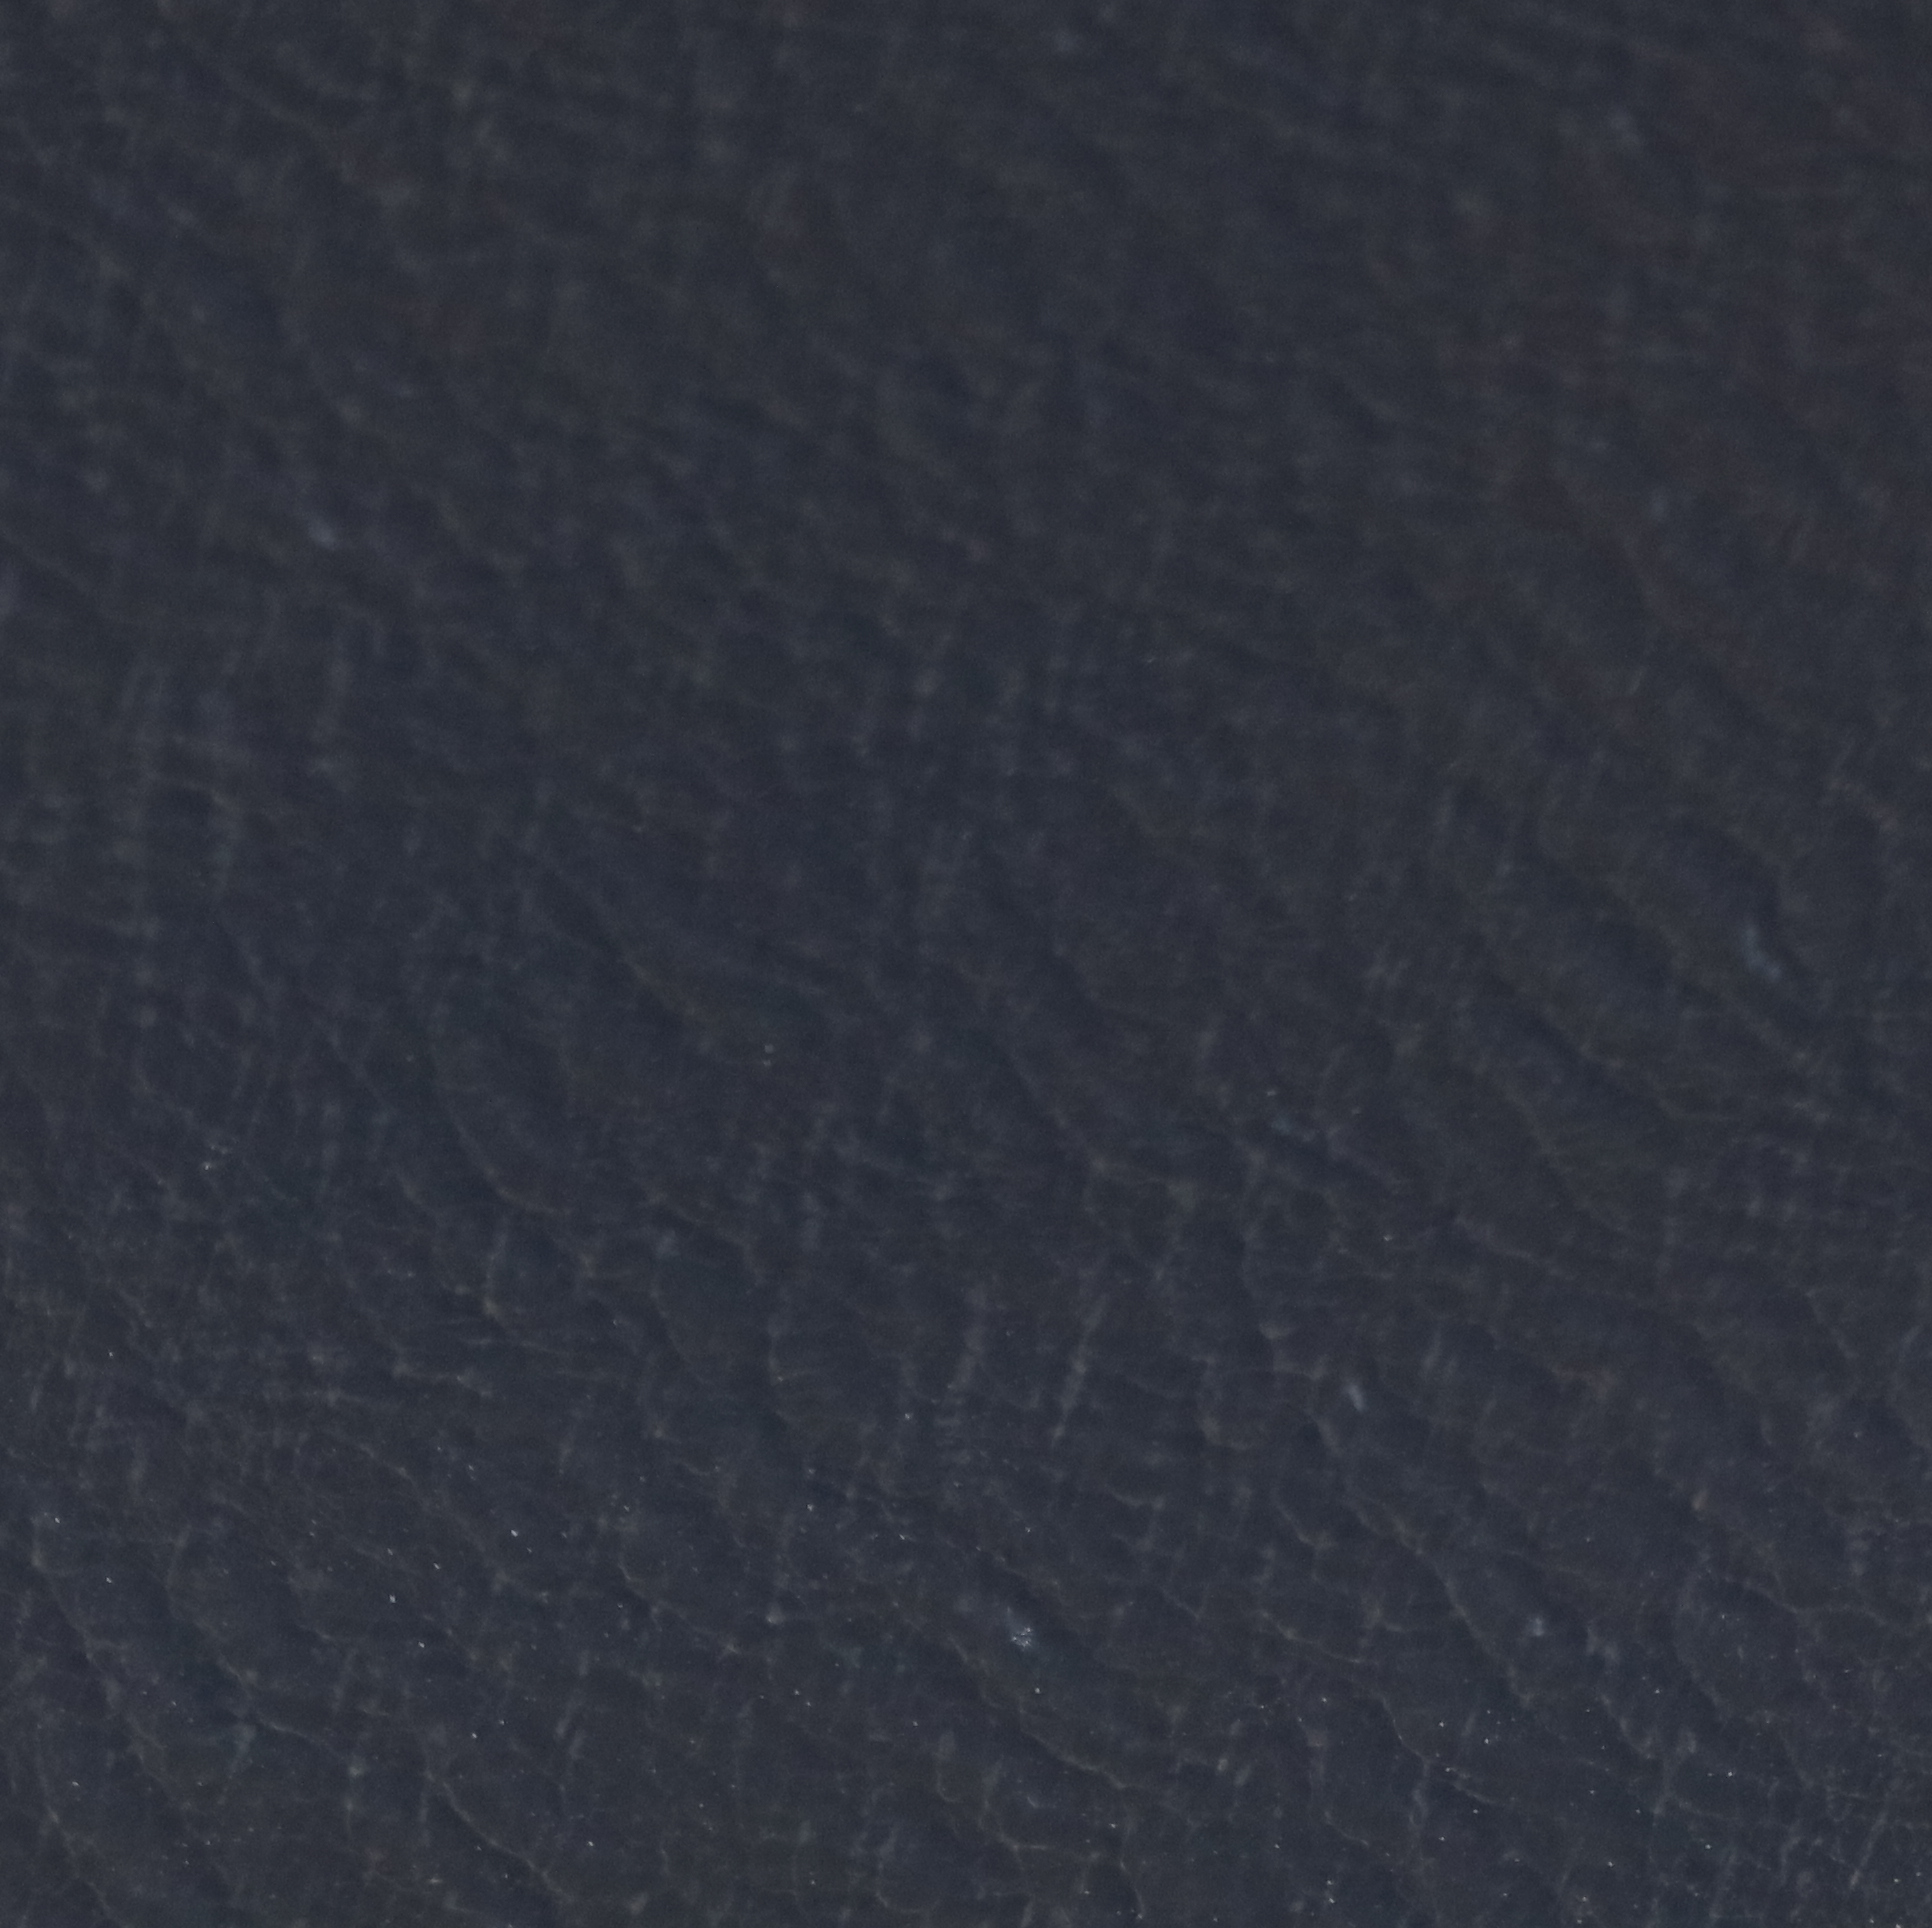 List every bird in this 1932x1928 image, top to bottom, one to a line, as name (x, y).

None